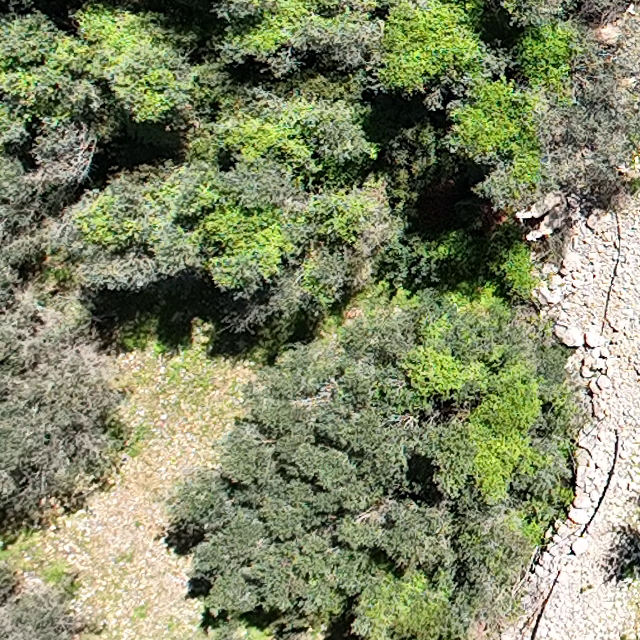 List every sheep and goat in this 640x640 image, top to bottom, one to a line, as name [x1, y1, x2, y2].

sheep [516, 192, 560, 220]
sheep [525, 207, 568, 242]